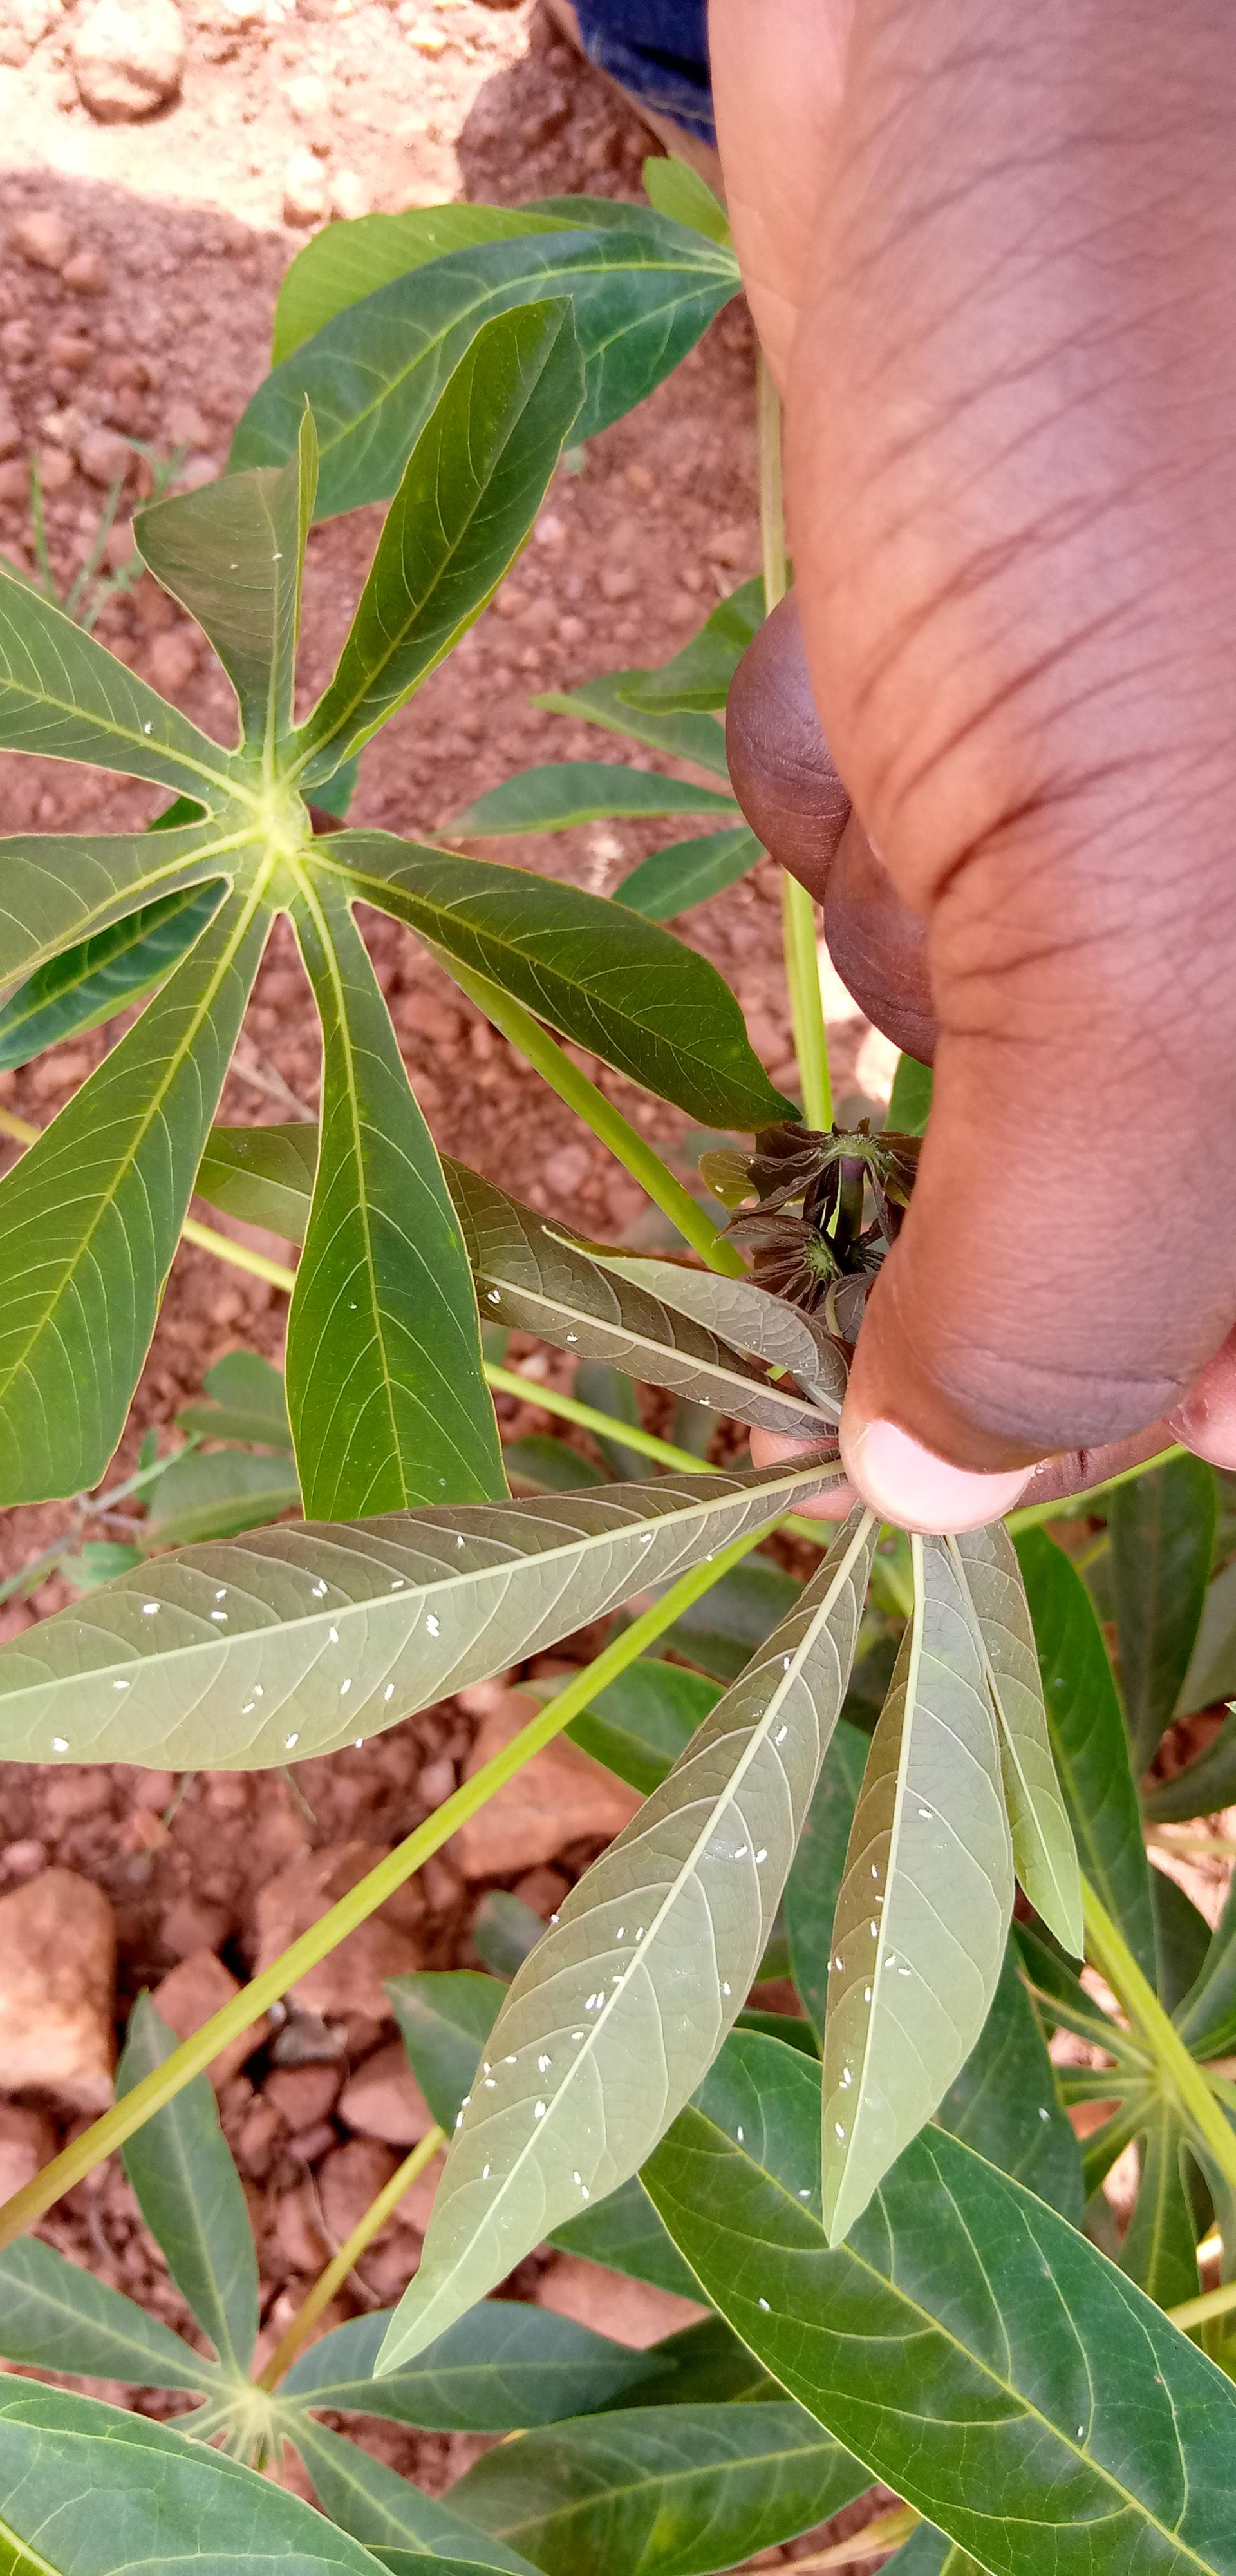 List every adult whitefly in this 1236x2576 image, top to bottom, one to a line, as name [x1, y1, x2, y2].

whitefly [268, 550, 285, 563]
whitefly [227, 562, 243, 574]
whitefly [143, 719, 156, 740]
whitefly [711, 1182, 725, 1197]
whitefly [492, 1289, 502, 1301]
whitefly [485, 1293, 500, 1305]
whitefly [347, 1303, 360, 1312]
whitefly [565, 1332, 579, 1345]
whitefly [696, 1397, 714, 1407]
whitefly [637, 1531, 654, 1546]
whitefly [455, 1532, 468, 1548]
whitefly [702, 1551, 716, 1563]
whitefly [388, 1577, 407, 1589]
whitefly [317, 1578, 330, 1593]
whitefly [211, 1584, 230, 1601]
whitefly [310, 1585, 323, 1600]
whitefly [140, 1601, 162, 1611]
whitefly [142, 1607, 159, 1615]
whitefly [208, 1609, 234, 1624]
whitefly [426, 1613, 442, 1628]
whitefly [326, 1622, 342, 1645]
whitefly [427, 1625, 442, 1640]
whitefly [780, 1653, 791, 1672]
whitefly [335, 1674, 354, 1697]
whitefly [108, 1676, 135, 1692]
whitefly [380, 1680, 397, 1705]
whitefly [252, 1681, 267, 1699]
whitefly [240, 1700, 257, 1717]
whitefly [776, 1723, 789, 1743]
whitefly [282, 1731, 302, 1751]
whitefly [353, 1734, 366, 1750]
whitefly [51, 1736, 69, 1745]
whitefly [53, 1744, 68, 1753]
whitefly [915, 1806, 935, 1821]
whitefly [731, 1844, 751, 1862]
whitefly [756, 1847, 767, 1858]
whitefly [754, 1851, 768, 1866]
whitefly [867, 1862, 883, 1879]
whitefly [872, 1892, 886, 1903]
whitefly [548, 1911, 564, 1926]
whitefly [868, 1917, 882, 1938]
whitefly [615, 1924, 626, 1942]
whitefly [633, 1924, 646, 1944]
whitefly [881, 1953, 899, 1970]
whitefly [833, 1955, 845, 1971]
whitefly [825, 1958, 834, 1973]
whitefly [895, 1966, 912, 1978]
whitefly [610, 1973, 627, 1984]
whitefly [720, 1978, 734, 1998]
whitefly [862, 1983, 874, 2005]
whitefly [595, 1987, 606, 2010]
whitefly [583, 1991, 597, 2012]
whitefly [568, 2027, 586, 2042]
whitefly [502, 2052, 520, 2066]
whitefly [542, 2052, 554, 2067]
whitefly [536, 2054, 547, 2075]
whitefly [482, 2060, 495, 2076]
whitefly [842, 2064, 854, 2084]
whitefly [483, 2077, 498, 2090]
whitefly [837, 2080, 848, 2090]
whitefly [460, 2094, 474, 2107]
whitefly [532, 2097, 541, 2121]
whitefly [540, 2100, 547, 2119]
whitefly [1037, 2105, 1054, 2125]
whitefly [455, 2108, 465, 2130]
whitefly [833, 2119, 846, 2140]
whitefly [736, 2125, 747, 2143]
whitefly [480, 2163, 491, 2181]
whitefly [572, 2168, 583, 2185]
whitefly [579, 2184, 592, 2201]
whitefly [795, 2186, 814, 2199]
whitefly [756, 2293, 774, 2313]